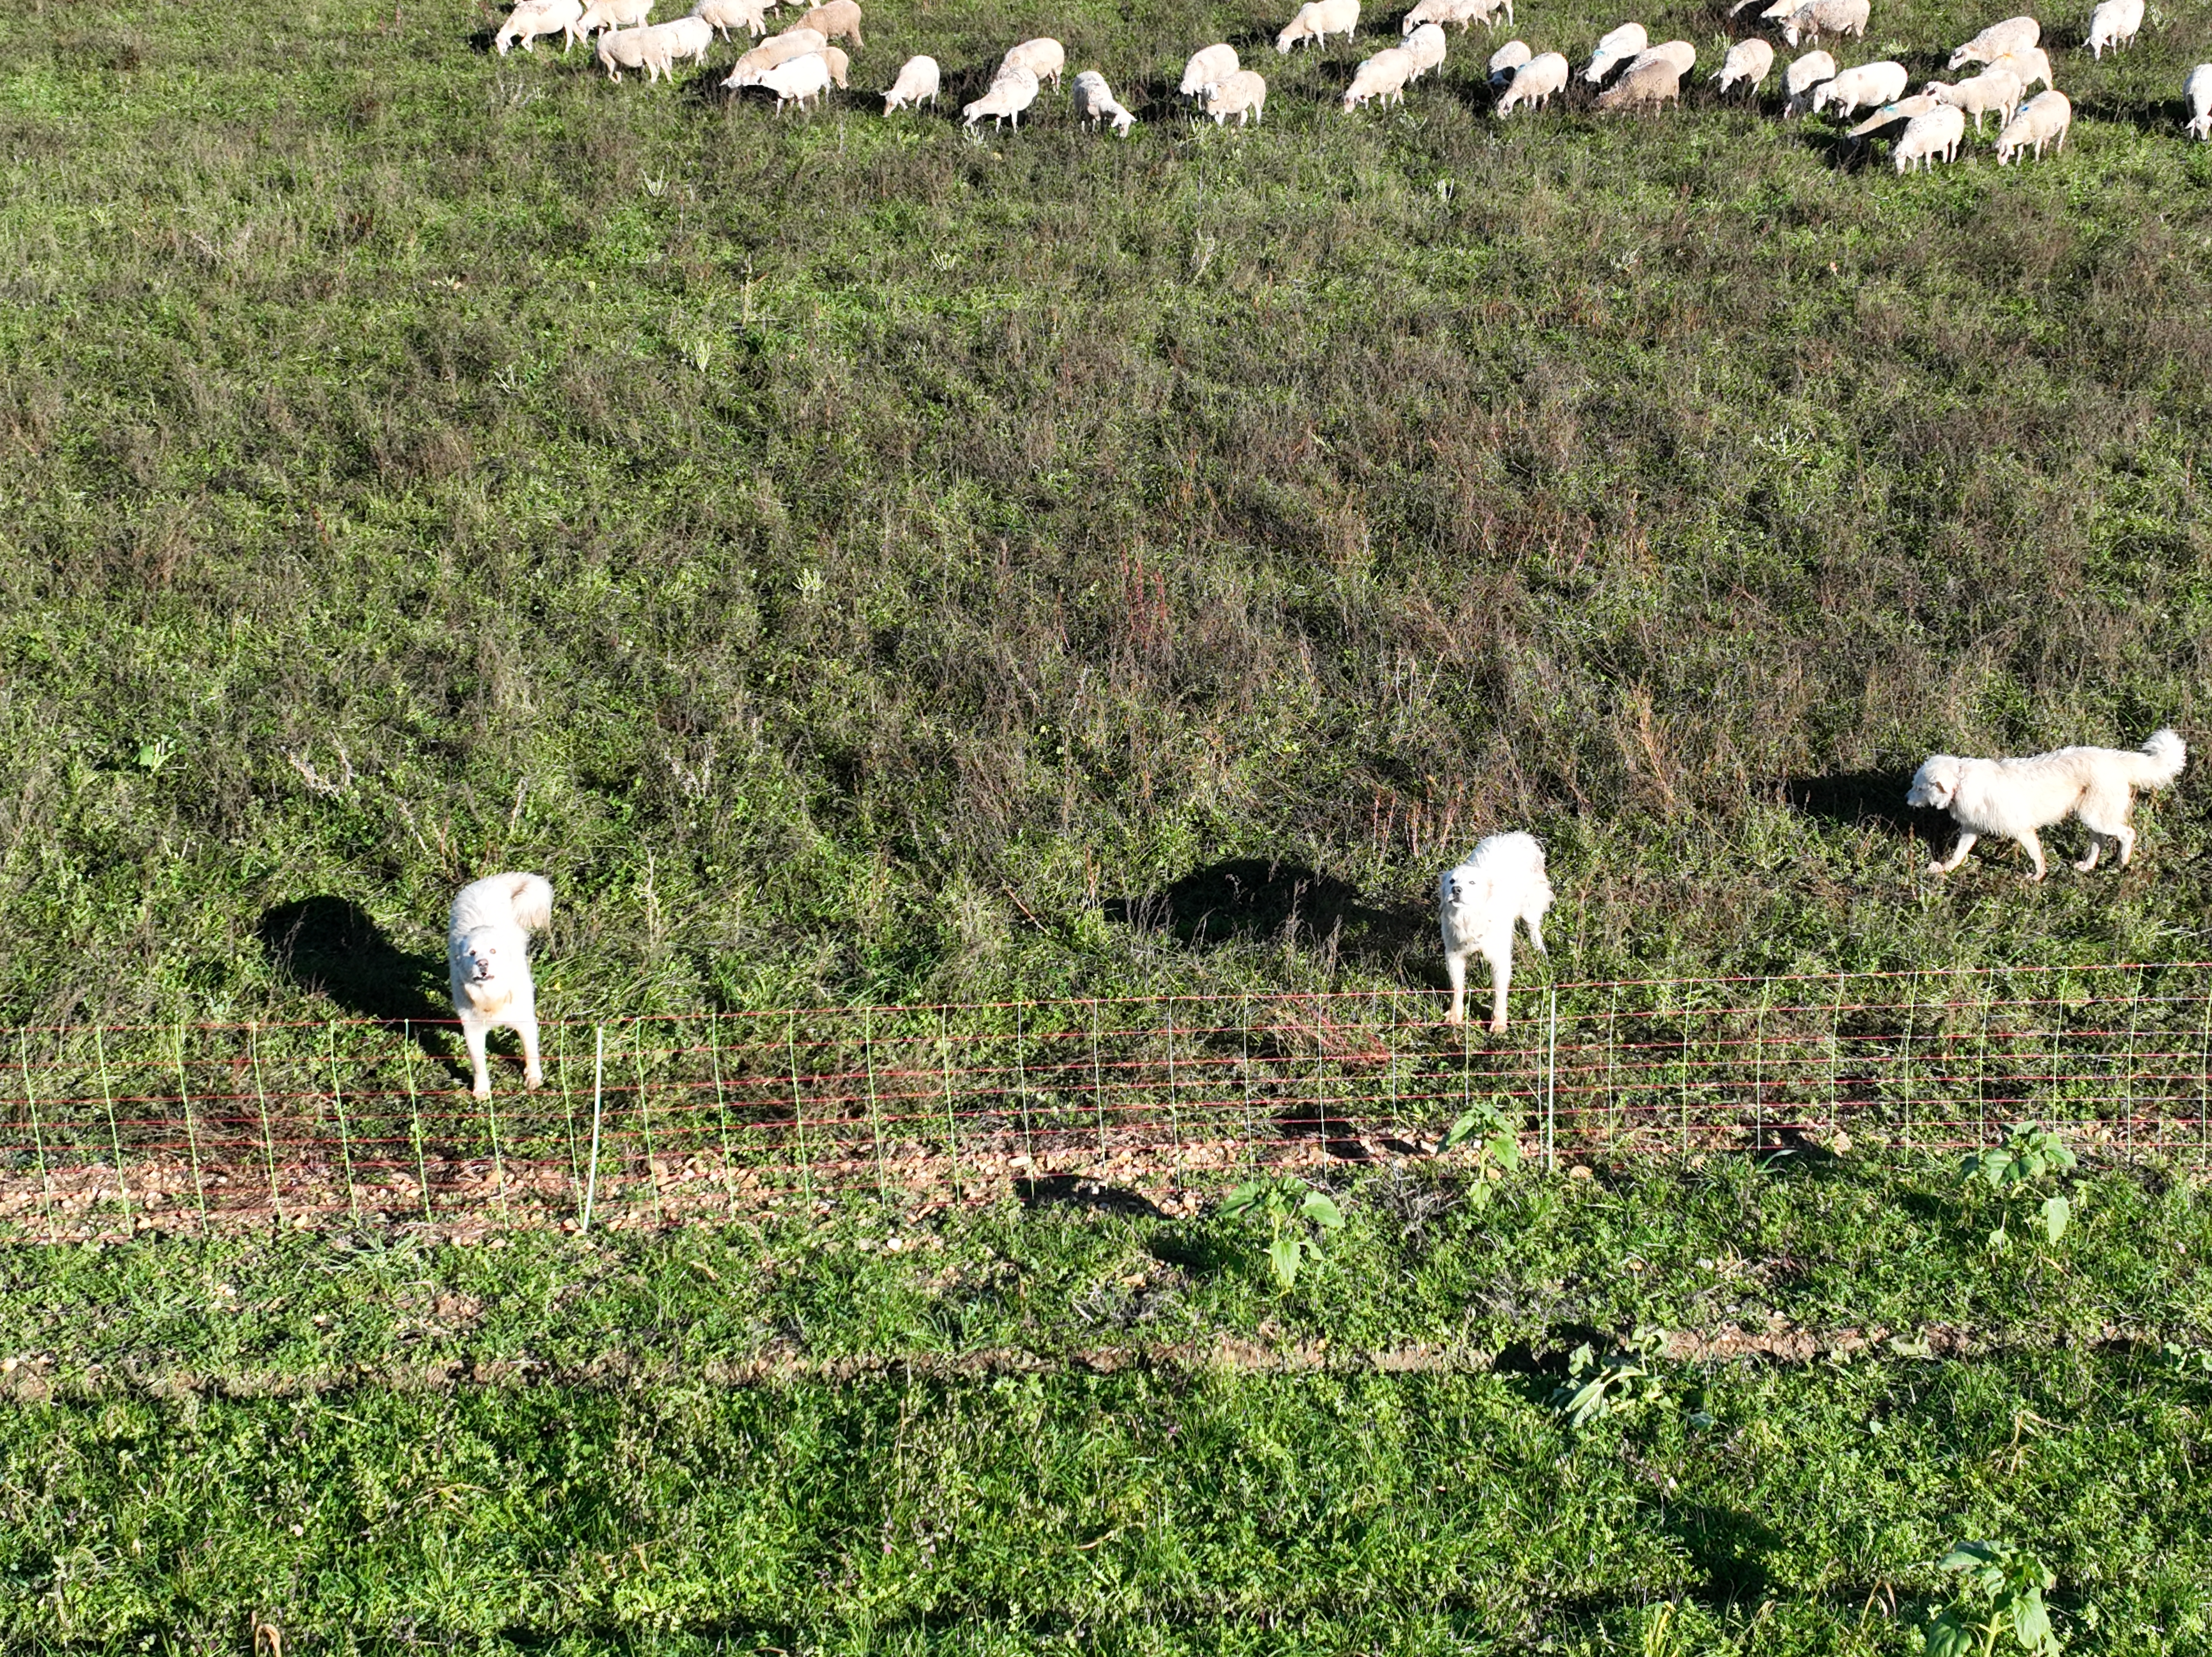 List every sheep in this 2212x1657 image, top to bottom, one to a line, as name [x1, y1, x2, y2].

sheep [493, 0, 589, 56]
sheep [576, 0, 652, 41]
sheep [688, 0, 777, 45]
sheep [777, 0, 864, 47]
sheep [1402, 0, 1495, 37]
sheep [1781, 0, 1871, 49]
sheep [2081, 0, 2146, 60]
sheep [1273, 0, 1360, 54]
sheep [1482, 0, 1514, 28]
sheep [1753, 0, 1813, 33]
sheep [650, 16, 713, 66]
sheep [1948, 17, 2041, 70]
sheep [1575, 22, 1648, 87]
sheep [597, 24, 676, 85]
sheep [1400, 24, 1447, 83]
sheep [719, 27, 827, 88]
sheep [999, 38, 1065, 98]
sheep [1708, 38, 1773, 98]
sheep [1621, 40, 1697, 90]
sheep [1483, 41, 1532, 102]
sheep [1180, 43, 1240, 111]
sheep [740, 45, 849, 117]
sheep [1343, 48, 1408, 115]
sheep [1979, 48, 2053, 99]
sheep [1780, 50, 1836, 120]
sheep [1494, 52, 1569, 121]
sheep [880, 55, 940, 115]
sheep [1586, 59, 1679, 118]
sheep [1810, 61, 1908, 121]
sheep [2183, 63, 2212, 142]
sheep [961, 66, 1038, 133]
sheep [1921, 69, 2021, 134]
sheep [1201, 70, 1266, 125]
sheep [1073, 70, 1137, 139]
sheep [1991, 89, 2072, 168]
sheep [1839, 95, 1938, 168]
sheep [1890, 103, 1966, 177]